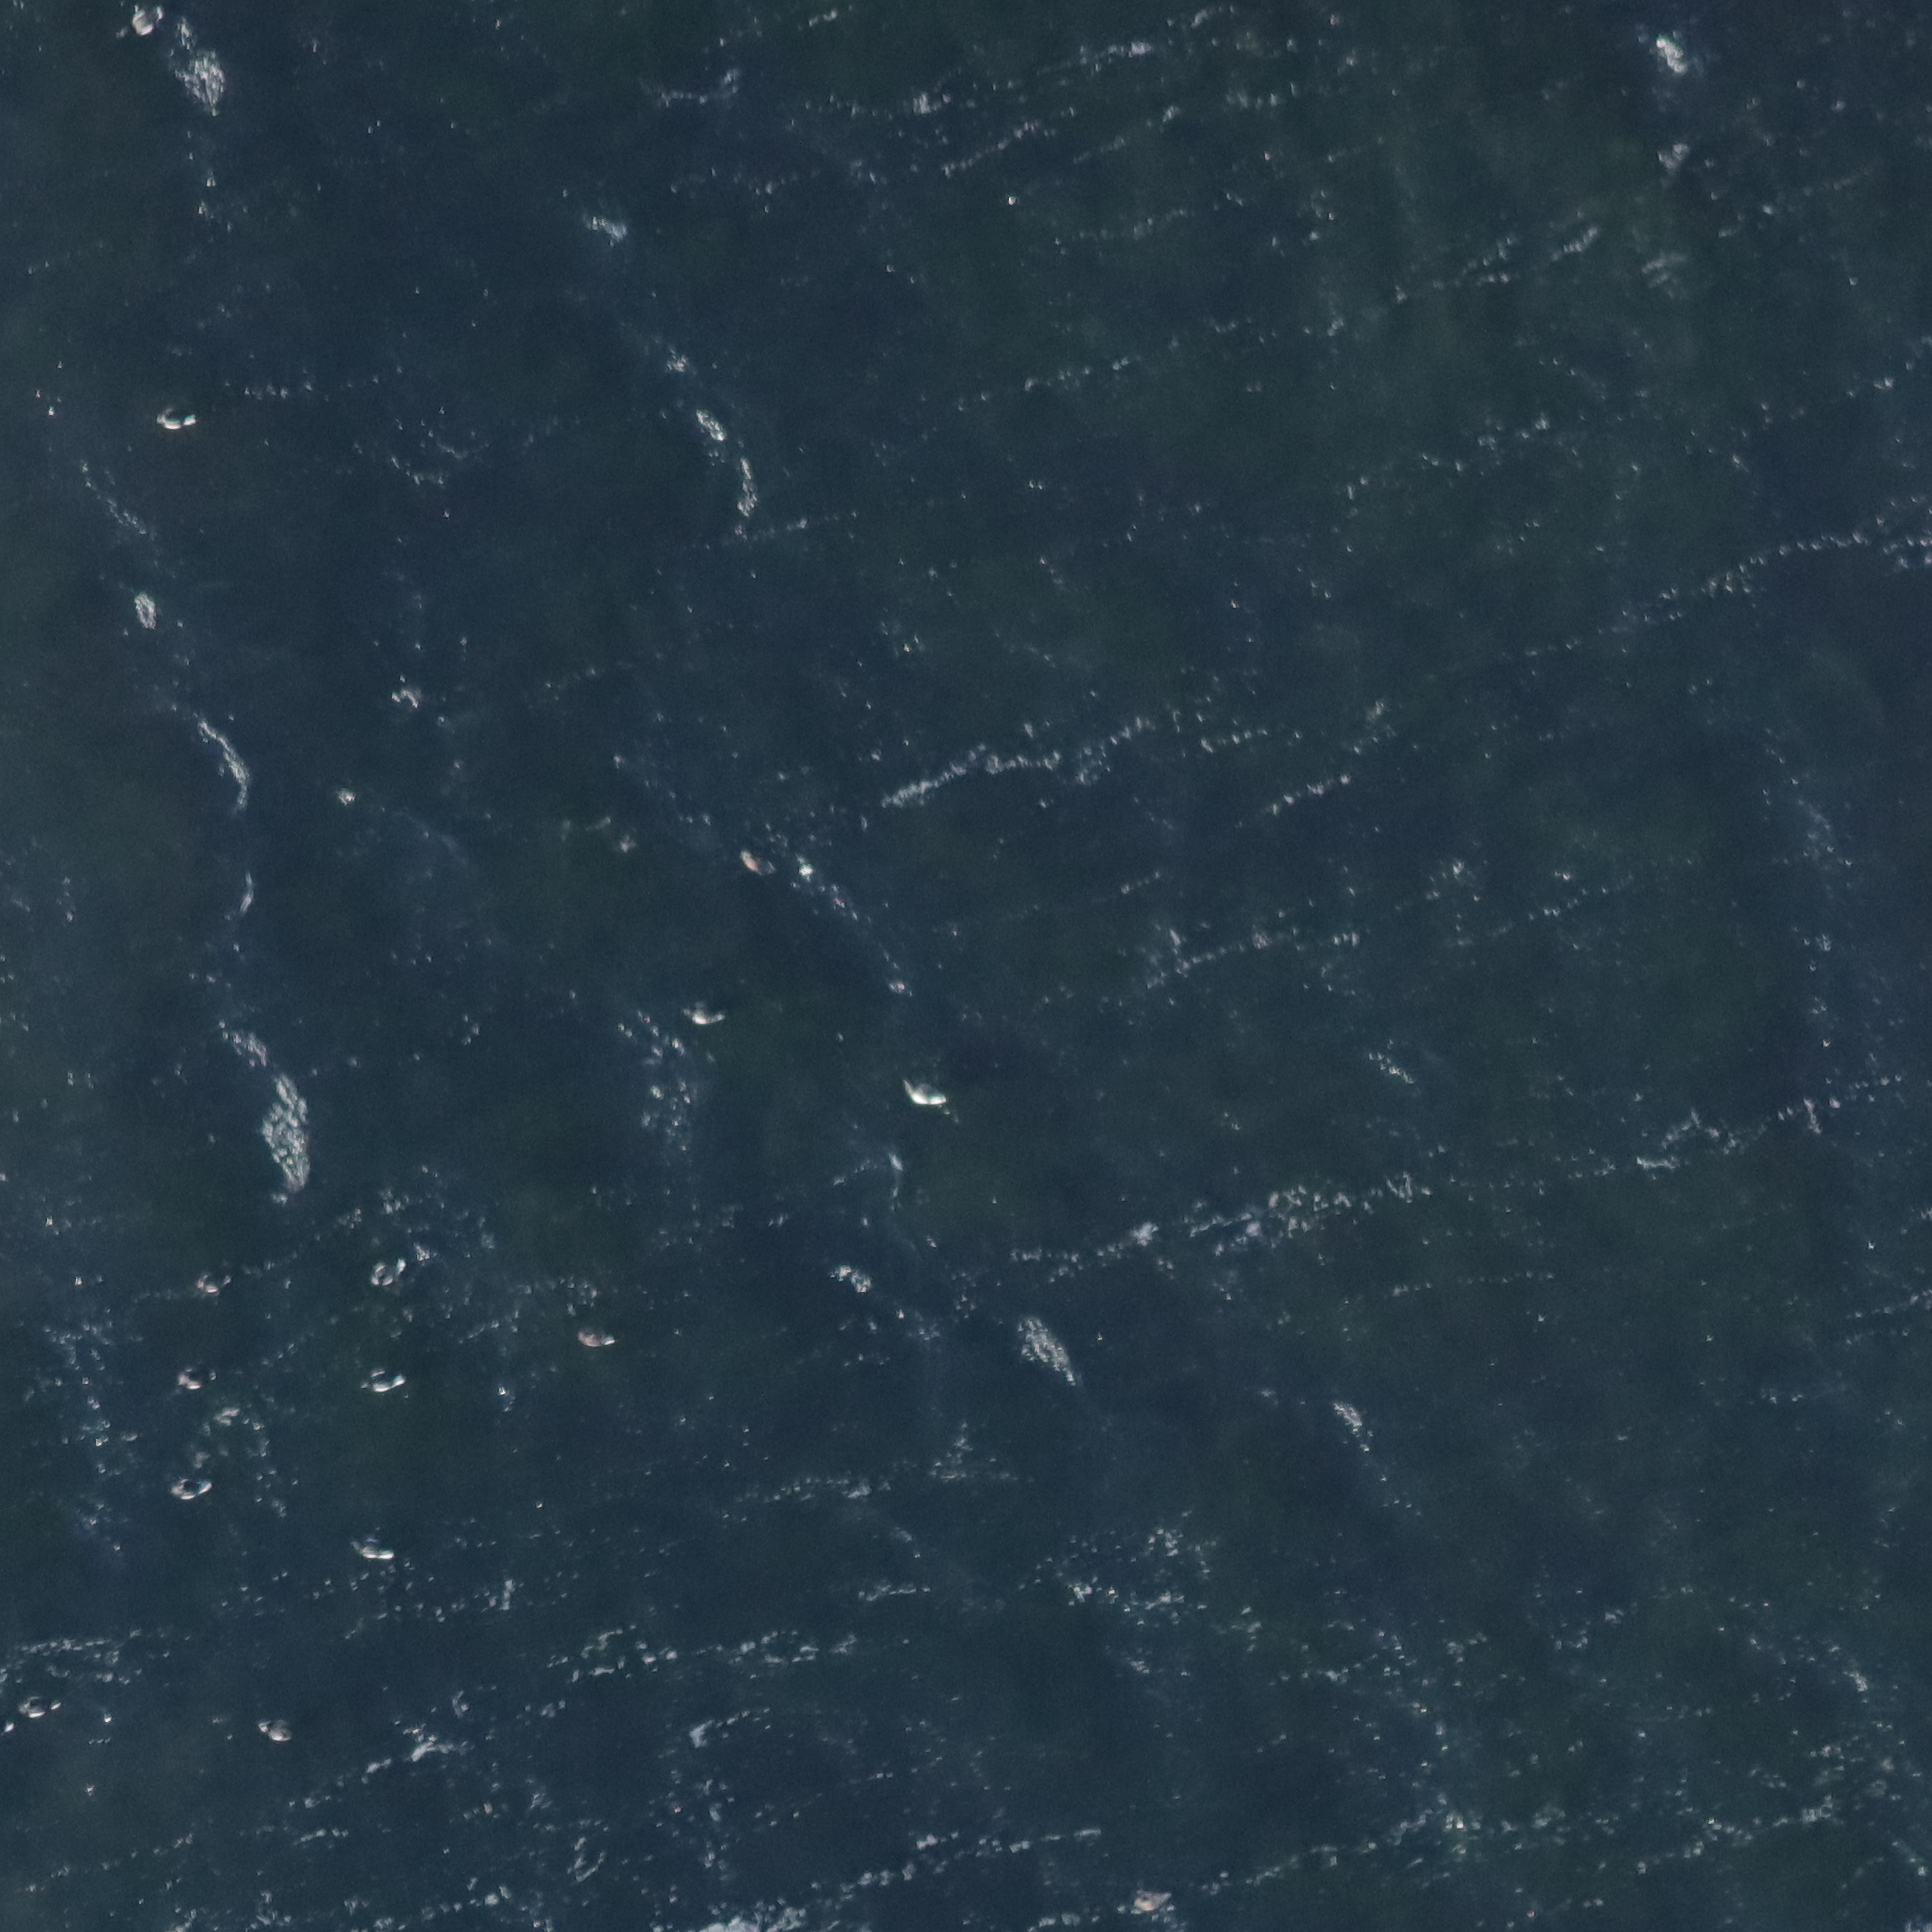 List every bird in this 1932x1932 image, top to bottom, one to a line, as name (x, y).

brant (179, 419)
brant (753, 861)
brant (704, 1013)
brant (932, 1092)
brant (386, 1274)
brant (213, 1282)
brant (592, 1336)
brant (196, 1379)
brant (386, 1379)
brant (191, 1488)
brant (376, 1549)
brant (39, 1708)
brant (278, 1732)